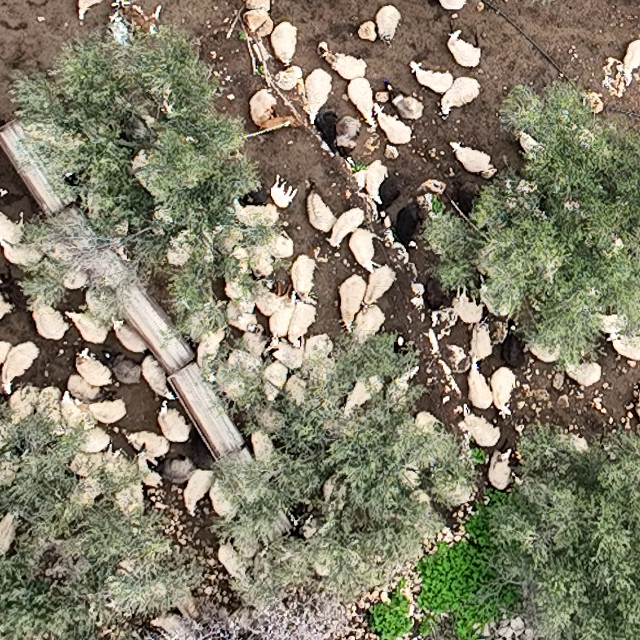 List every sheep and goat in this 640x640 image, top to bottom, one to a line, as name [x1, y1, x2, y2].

sheep [76, 0, 120, 17]
goat [114, 0, 163, 30]
sheep [431, 0, 466, 10]
sheep [374, 4, 400, 44]
goat [107, 13, 126, 45]
sheep [271, 21, 300, 67]
sheep [447, 26, 481, 69]
sheep [623, 38, 639, 87]
sheep [319, 48, 367, 79]
sheep [407, 60, 453, 93]
sheep [303, 68, 332, 122]
sheep [441, 75, 480, 113]
sheep [346, 78, 378, 127]
sheep [382, 82, 425, 119]
goat [148, 86, 176, 118]
sheep [248, 87, 277, 126]
sheep [372, 102, 412, 146]
sheep [315, 107, 336, 150]
sheep [118, 109, 155, 139]
sheep [335, 114, 361, 147]
sheep [0, 116, 4, 156]
goat [259, 118, 302, 130]
sheep [25, 120, 86, 150]
sheep [516, 130, 542, 156]
sheep [449, 141, 493, 173]
sheep [132, 150, 163, 198]
sheep [0, 159, 8, 198]
sheep [365, 159, 387, 204]
sheep [84, 169, 105, 220]
sheep [269, 175, 298, 207]
sheep [303, 179, 338, 233]
sheep [454, 179, 481, 211]
sheep [0, 199, 27, 245]
sheep [396, 199, 422, 246]
sheep [233, 200, 280, 228]
sheep [149, 203, 170, 238]
sheep [327, 207, 365, 247]
sheep [109, 215, 131, 263]
sheep [196, 217, 218, 262]
sheep [167, 227, 194, 266]
sheep [348, 227, 380, 273]
sheep [255, 229, 295, 259]
sheep [217, 233, 247, 258]
sheep [1, 238, 46, 266]
sheep [249, 246, 275, 278]
sheep [474, 247, 503, 277]
sheep [291, 253, 319, 305]
sheep [43, 259, 89, 289]
sheep [224, 259, 245, 301]
sheep [362, 263, 393, 315]
sheep [339, 270, 366, 334]
sheep [475, 275, 511, 314]
sheep [0, 276, 14, 321]
sheep [253, 276, 282, 315]
sheep [424, 276, 451, 325]
sheep [87, 282, 117, 321]
sheep [452, 285, 483, 324]
sheep [269, 290, 296, 338]
sheep [32, 294, 68, 341]
sheep [225, 295, 261, 334]
sheep [286, 295, 315, 348]
sheep [353, 303, 385, 345]
sheep [64, 311, 106, 343]
sheep [588, 312, 630, 333]
sheep [471, 313, 490, 361]
sheep [505, 318, 527, 373]
sheep [114, 319, 148, 352]
sheep [197, 325, 226, 382]
sheep [242, 328, 266, 354]
sheep [304, 331, 333, 361]
sheep [606, 332, 639, 361]
sheep [269, 333, 305, 370]
sheep [528, 334, 561, 364]
sheep [3, 340, 38, 393]
sheep [0, 343, 12, 386]
sheep [75, 349, 113, 385]
sheep [103, 349, 140, 382]
sheep [228, 349, 261, 372]
sheep [467, 353, 493, 408]
sheep [141, 355, 175, 400]
sheep [565, 357, 603, 386]
sheep [262, 358, 288, 399]
sheep [287, 363, 313, 407]
sheep [217, 365, 242, 401]
sheep [387, 365, 417, 417]
sheep [490, 367, 521, 417]
sheep [342, 373, 383, 419]
sheep [68, 374, 101, 402]
sheep [10, 385, 39, 424]
sheep [39, 386, 64, 433]
sheep [62, 390, 89, 427]
sheep [635, 392, 639, 431]
sheep [75, 398, 124, 425]
sheep [157, 401, 192, 441]
sheep [246, 402, 286, 430]
sheep [462, 404, 501, 446]
sheep [418, 410, 446, 435]
sheep [0, 420, 14, 468]
sheep [250, 424, 276, 464]
sheep [66, 426, 111, 452]
sheep [121, 429, 170, 457]
sheep [550, 433, 588, 454]
sheep [136, 443, 161, 486]
sheep [70, 447, 121, 476]
sheep [489, 448, 514, 490]
sheep [0, 453, 21, 498]
sheep [146, 454, 194, 484]
sheep [429, 466, 476, 506]
sheep [398, 467, 419, 491]
sheep [184, 469, 213, 516]
sheep [69, 472, 102, 513]
sheep [323, 472, 345, 509]
sheep [210, 476, 238, 517]
sheep [115, 478, 144, 533]
sheep [409, 491, 449, 538]
sheep [0, 509, 20, 555]
sheep [220, 539, 249, 583]
sheep [114, 559, 144, 582]
sheep [173, 586, 202, 630]
sheep [149, 613, 192, 638]